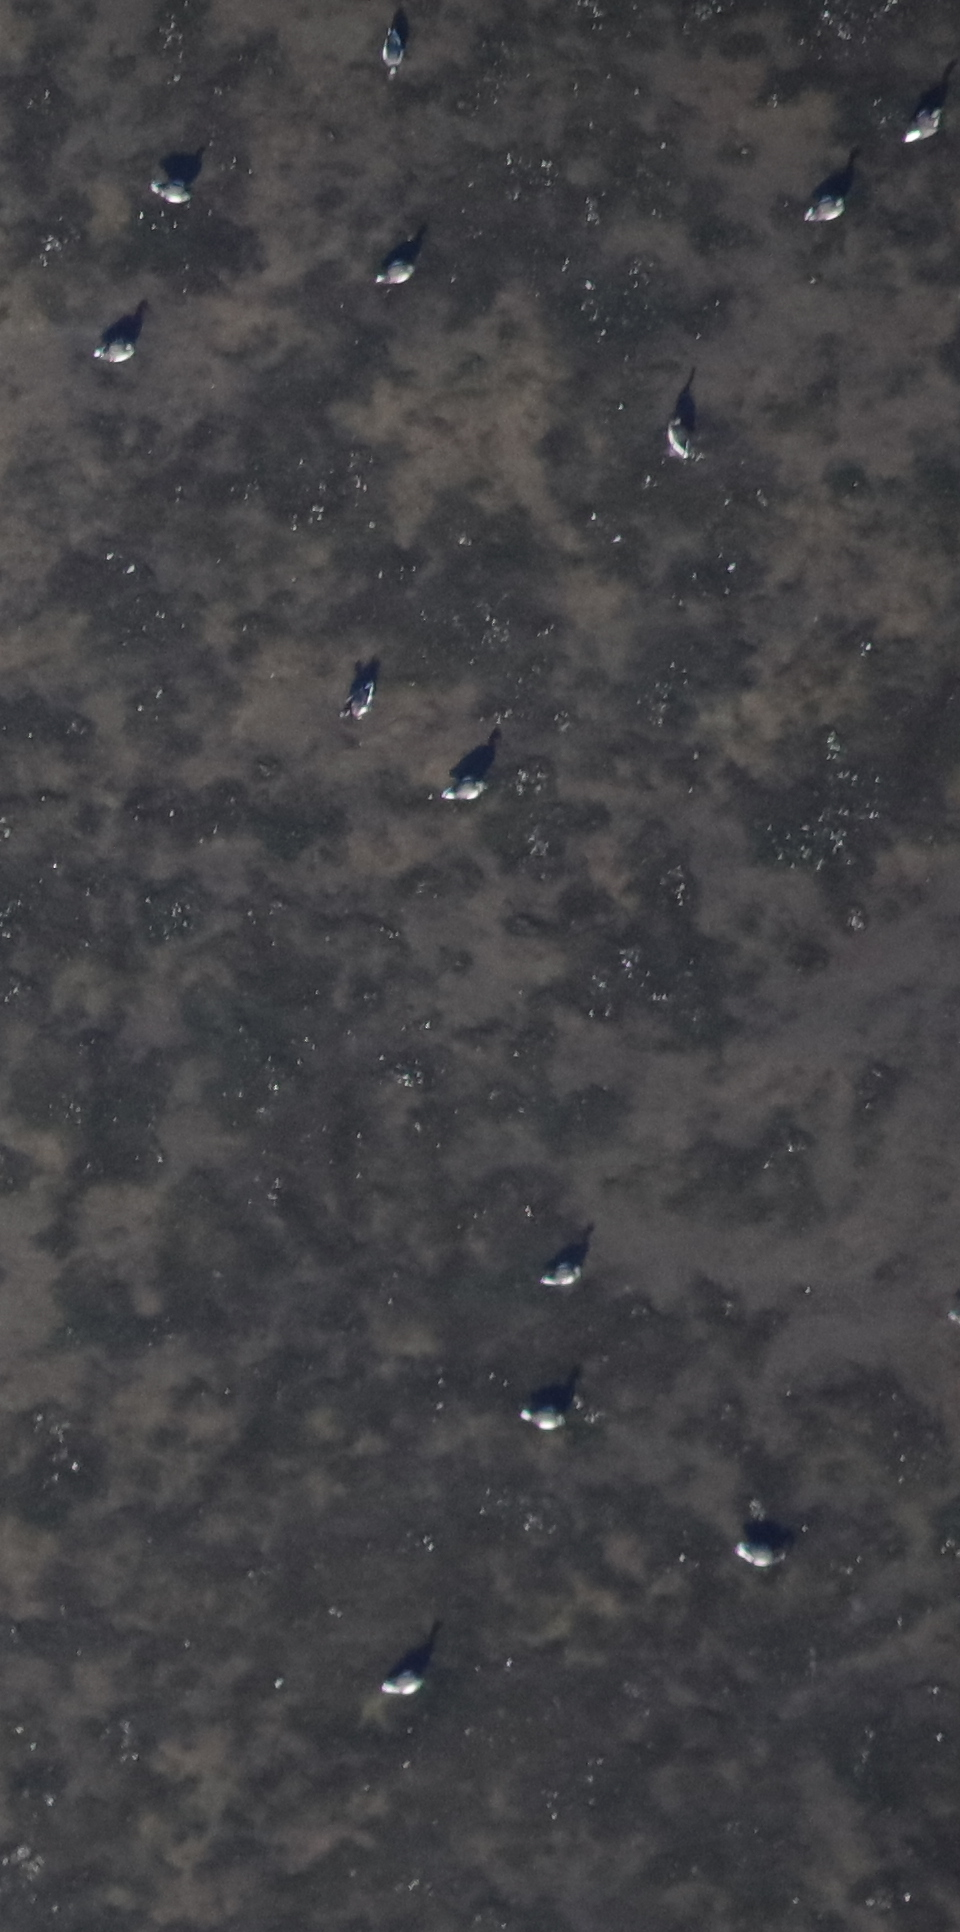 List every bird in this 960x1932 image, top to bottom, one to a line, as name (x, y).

brant (391, 52)
brant (923, 129)
brant (172, 188)
brant (825, 209)
brant (397, 271)
brant (114, 349)
brant (680, 433)
brant (359, 697)
brant (464, 788)
brant (562, 1273)
brant (542, 1418)
brant (761, 1552)
brant (403, 1685)